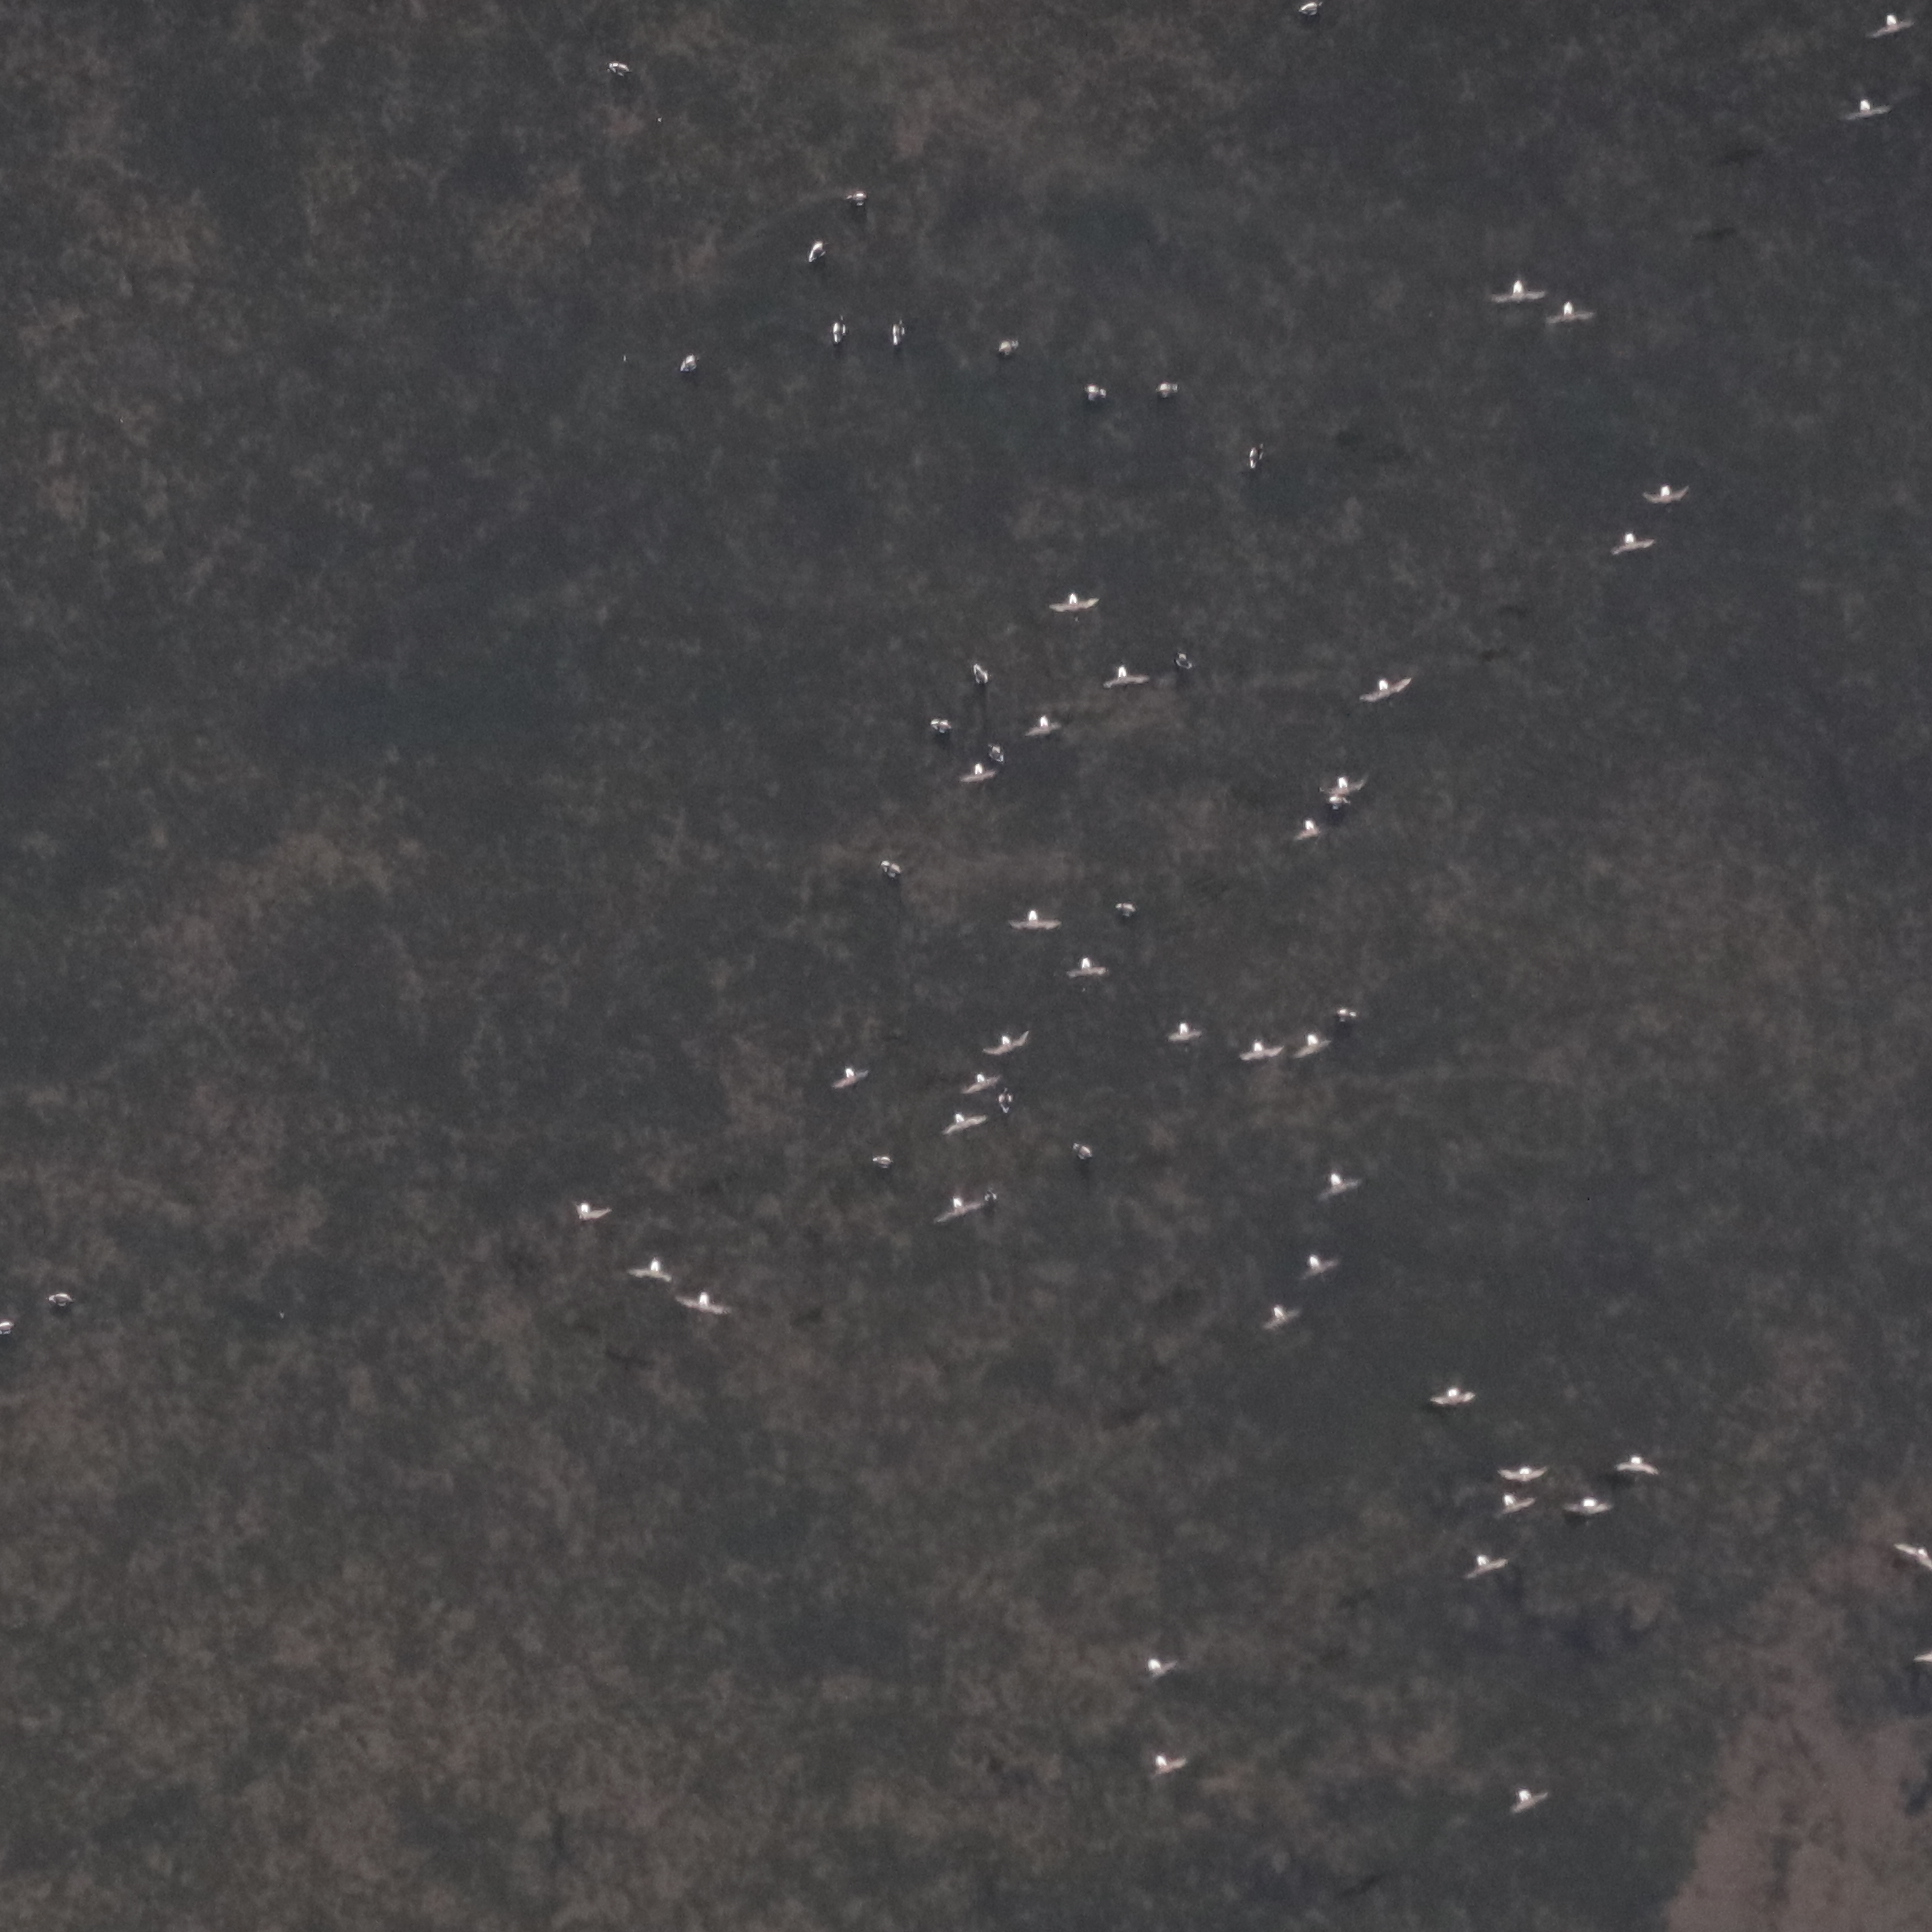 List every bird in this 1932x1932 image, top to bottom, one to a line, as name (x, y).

brant (1310, 7)
brant (1892, 26)
brant (618, 69)
brant (1866, 112)
brant (856, 201)
brant (818, 252)
brant (1519, 298)
brant (1565, 319)
brant (839, 329)
brant (894, 329)
brant (1002, 348)
brant (685, 364)
brant (1166, 387)
brant (1094, 389)
brant (1257, 454)
brant (1664, 499)
brant (1628, 545)
brant (1074, 603)
brant (1181, 660)
brant (981, 675)
brant (1125, 675)
brant (1385, 691)
brant (938, 728)
brant (1046, 730)
brant (998, 754)
brant (976, 773)
brant (1344, 783)
brant (1337, 802)
brant (1313, 829)
brant (892, 870)
brant (1125, 910)
brant (1031, 922)
brant (1086, 970)
brant (1344, 1014)
brant (1185, 1035)
brant (1008, 1047)
brant (1310, 1047)
brant (1257, 1052)
brant (980, 1077)
brant (856, 1082)
brant (1004, 1101)
brant (963, 1130)
brant (1090, 1144)
brant (893, 1160)
brant (1349, 1185)
brant (995, 1193)
brant (957, 1204)
brant (597, 1214)
brant (1329, 1253)
brant (656, 1273)
brant (65, 1287)
brant (714, 1306)
brant (1281, 1314)
brant (1, 1318)
brant (1451, 1398)
brant (1627, 1470)
brant (1521, 1474)
brant (1585, 1503)
brant (1516, 1513)
brant (1914, 1556)
brant (1499, 1572)
brant (1152, 1673)
brant (1168, 1763)
brant (1533, 1801)